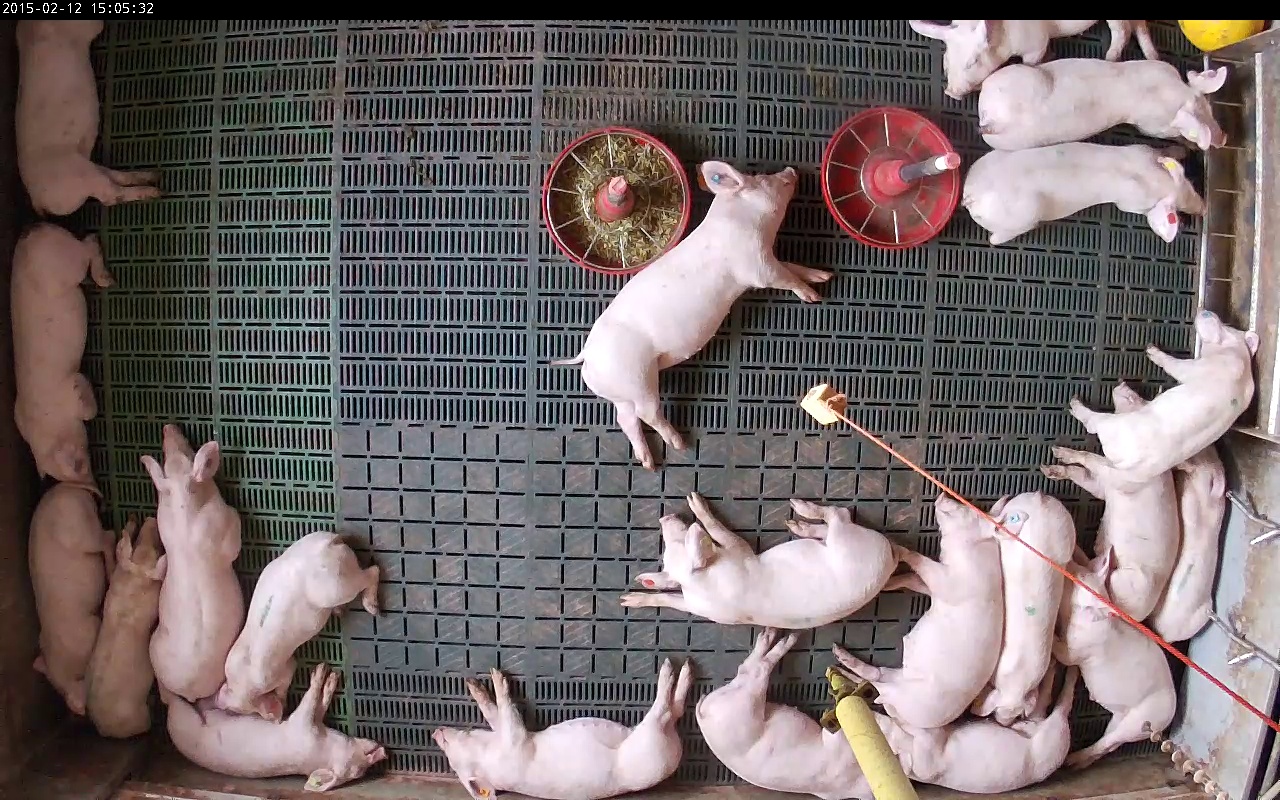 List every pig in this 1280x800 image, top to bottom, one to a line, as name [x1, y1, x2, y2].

pig [15, 19, 165, 224]
pig [909, 21, 1162, 102]
pig [976, 58, 1232, 156]
pig [961, 143, 1208, 248]
pig [552, 161, 833, 473]
pig [12, 223, 114, 486]
pig [1069, 309, 1262, 486]
pig [1039, 380, 1183, 623]
pig [139, 424, 248, 704]
pig [1145, 442, 1227, 644]
pig [31, 481, 119, 717]
pig [831, 491, 1028, 732]
pig [618, 493, 900, 628]
pig [968, 493, 1075, 729]
pig [90, 515, 168, 738]
pig [217, 531, 380, 724]
pig [1051, 544, 1174, 773]
pig [694, 627, 871, 799]
pig [432, 655, 693, 799]
pig [871, 658, 1081, 795]
pig [157, 662, 388, 793]